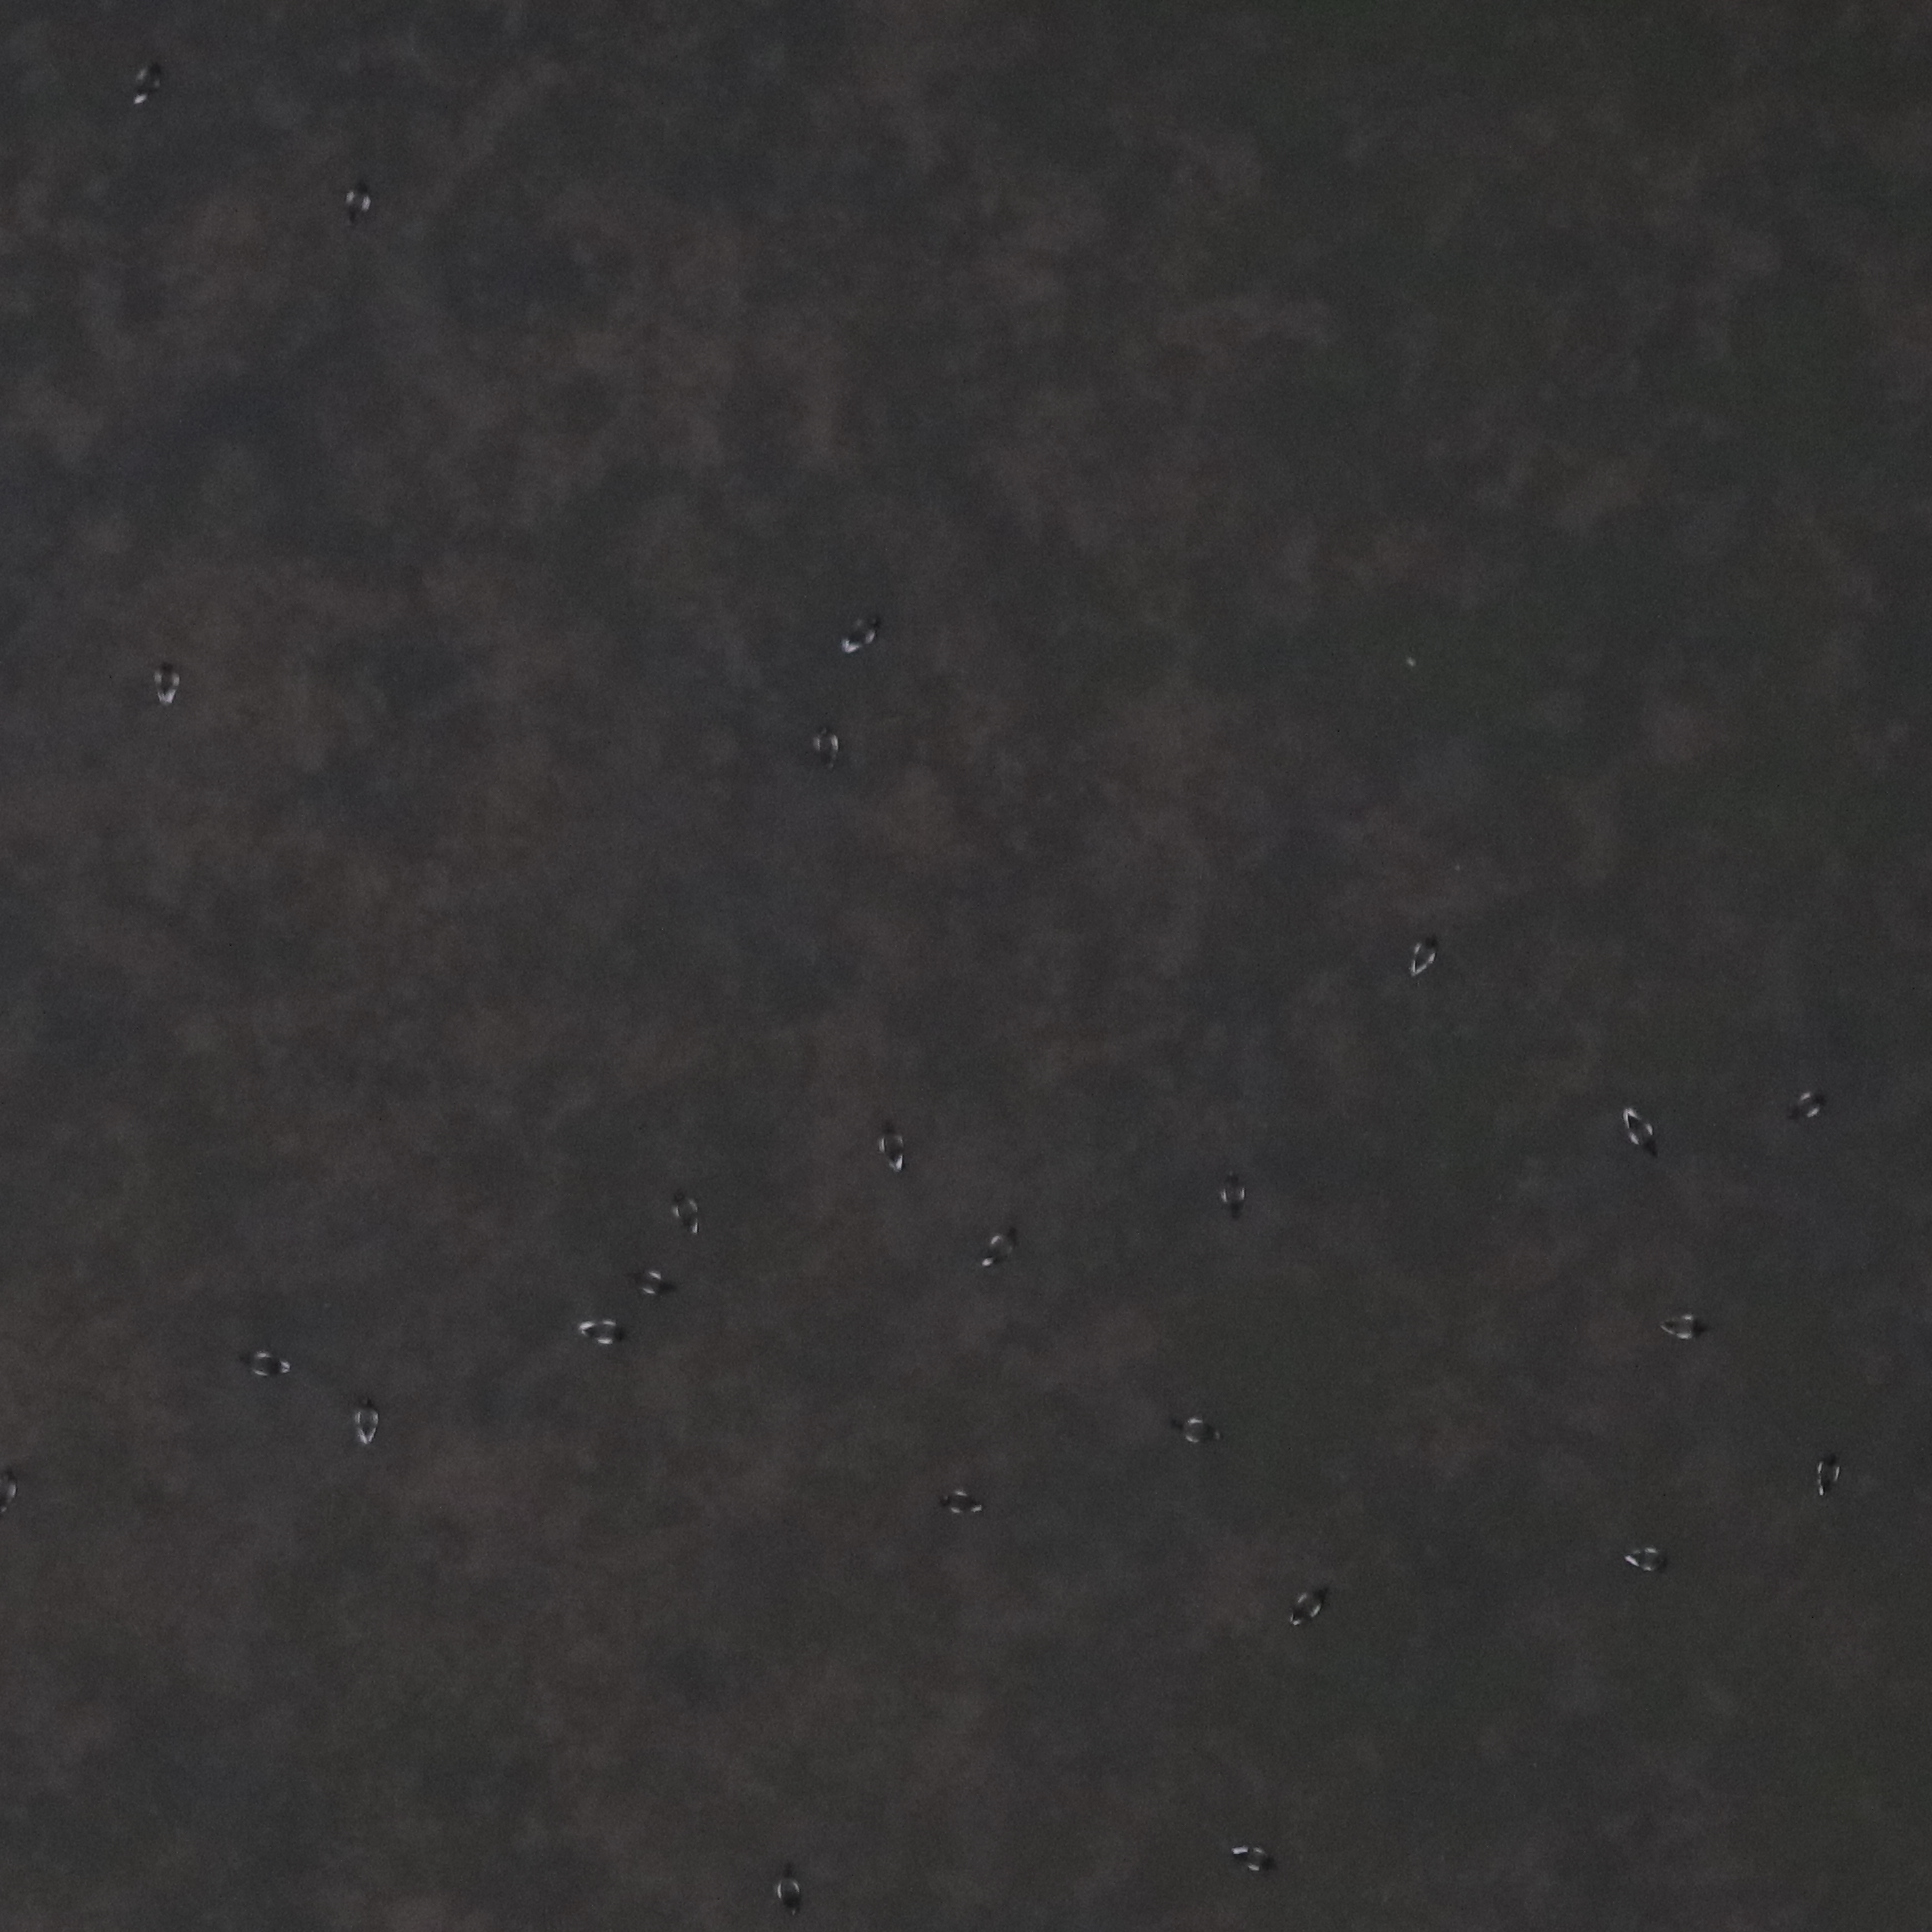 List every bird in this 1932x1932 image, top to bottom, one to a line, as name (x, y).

brant (147, 80)
brant (358, 200)
brant (863, 635)
brant (166, 682)
brant (827, 745)
brant (1423, 957)
brant (1809, 1108)
brant (1640, 1132)
brant (893, 1149)
brant (1234, 1196)
brant (688, 1212)
brant (998, 1249)
brant (654, 1285)
brant (1683, 1328)
brant (602, 1331)
brant (265, 1365)
brant (366, 1421)
brant (1196, 1431)
brant (1827, 1476)
brant (4, 1493)
brant (962, 1507)
brant (1647, 1560)
brant (1310, 1607)
brant (1254, 1860)
brant (789, 1889)